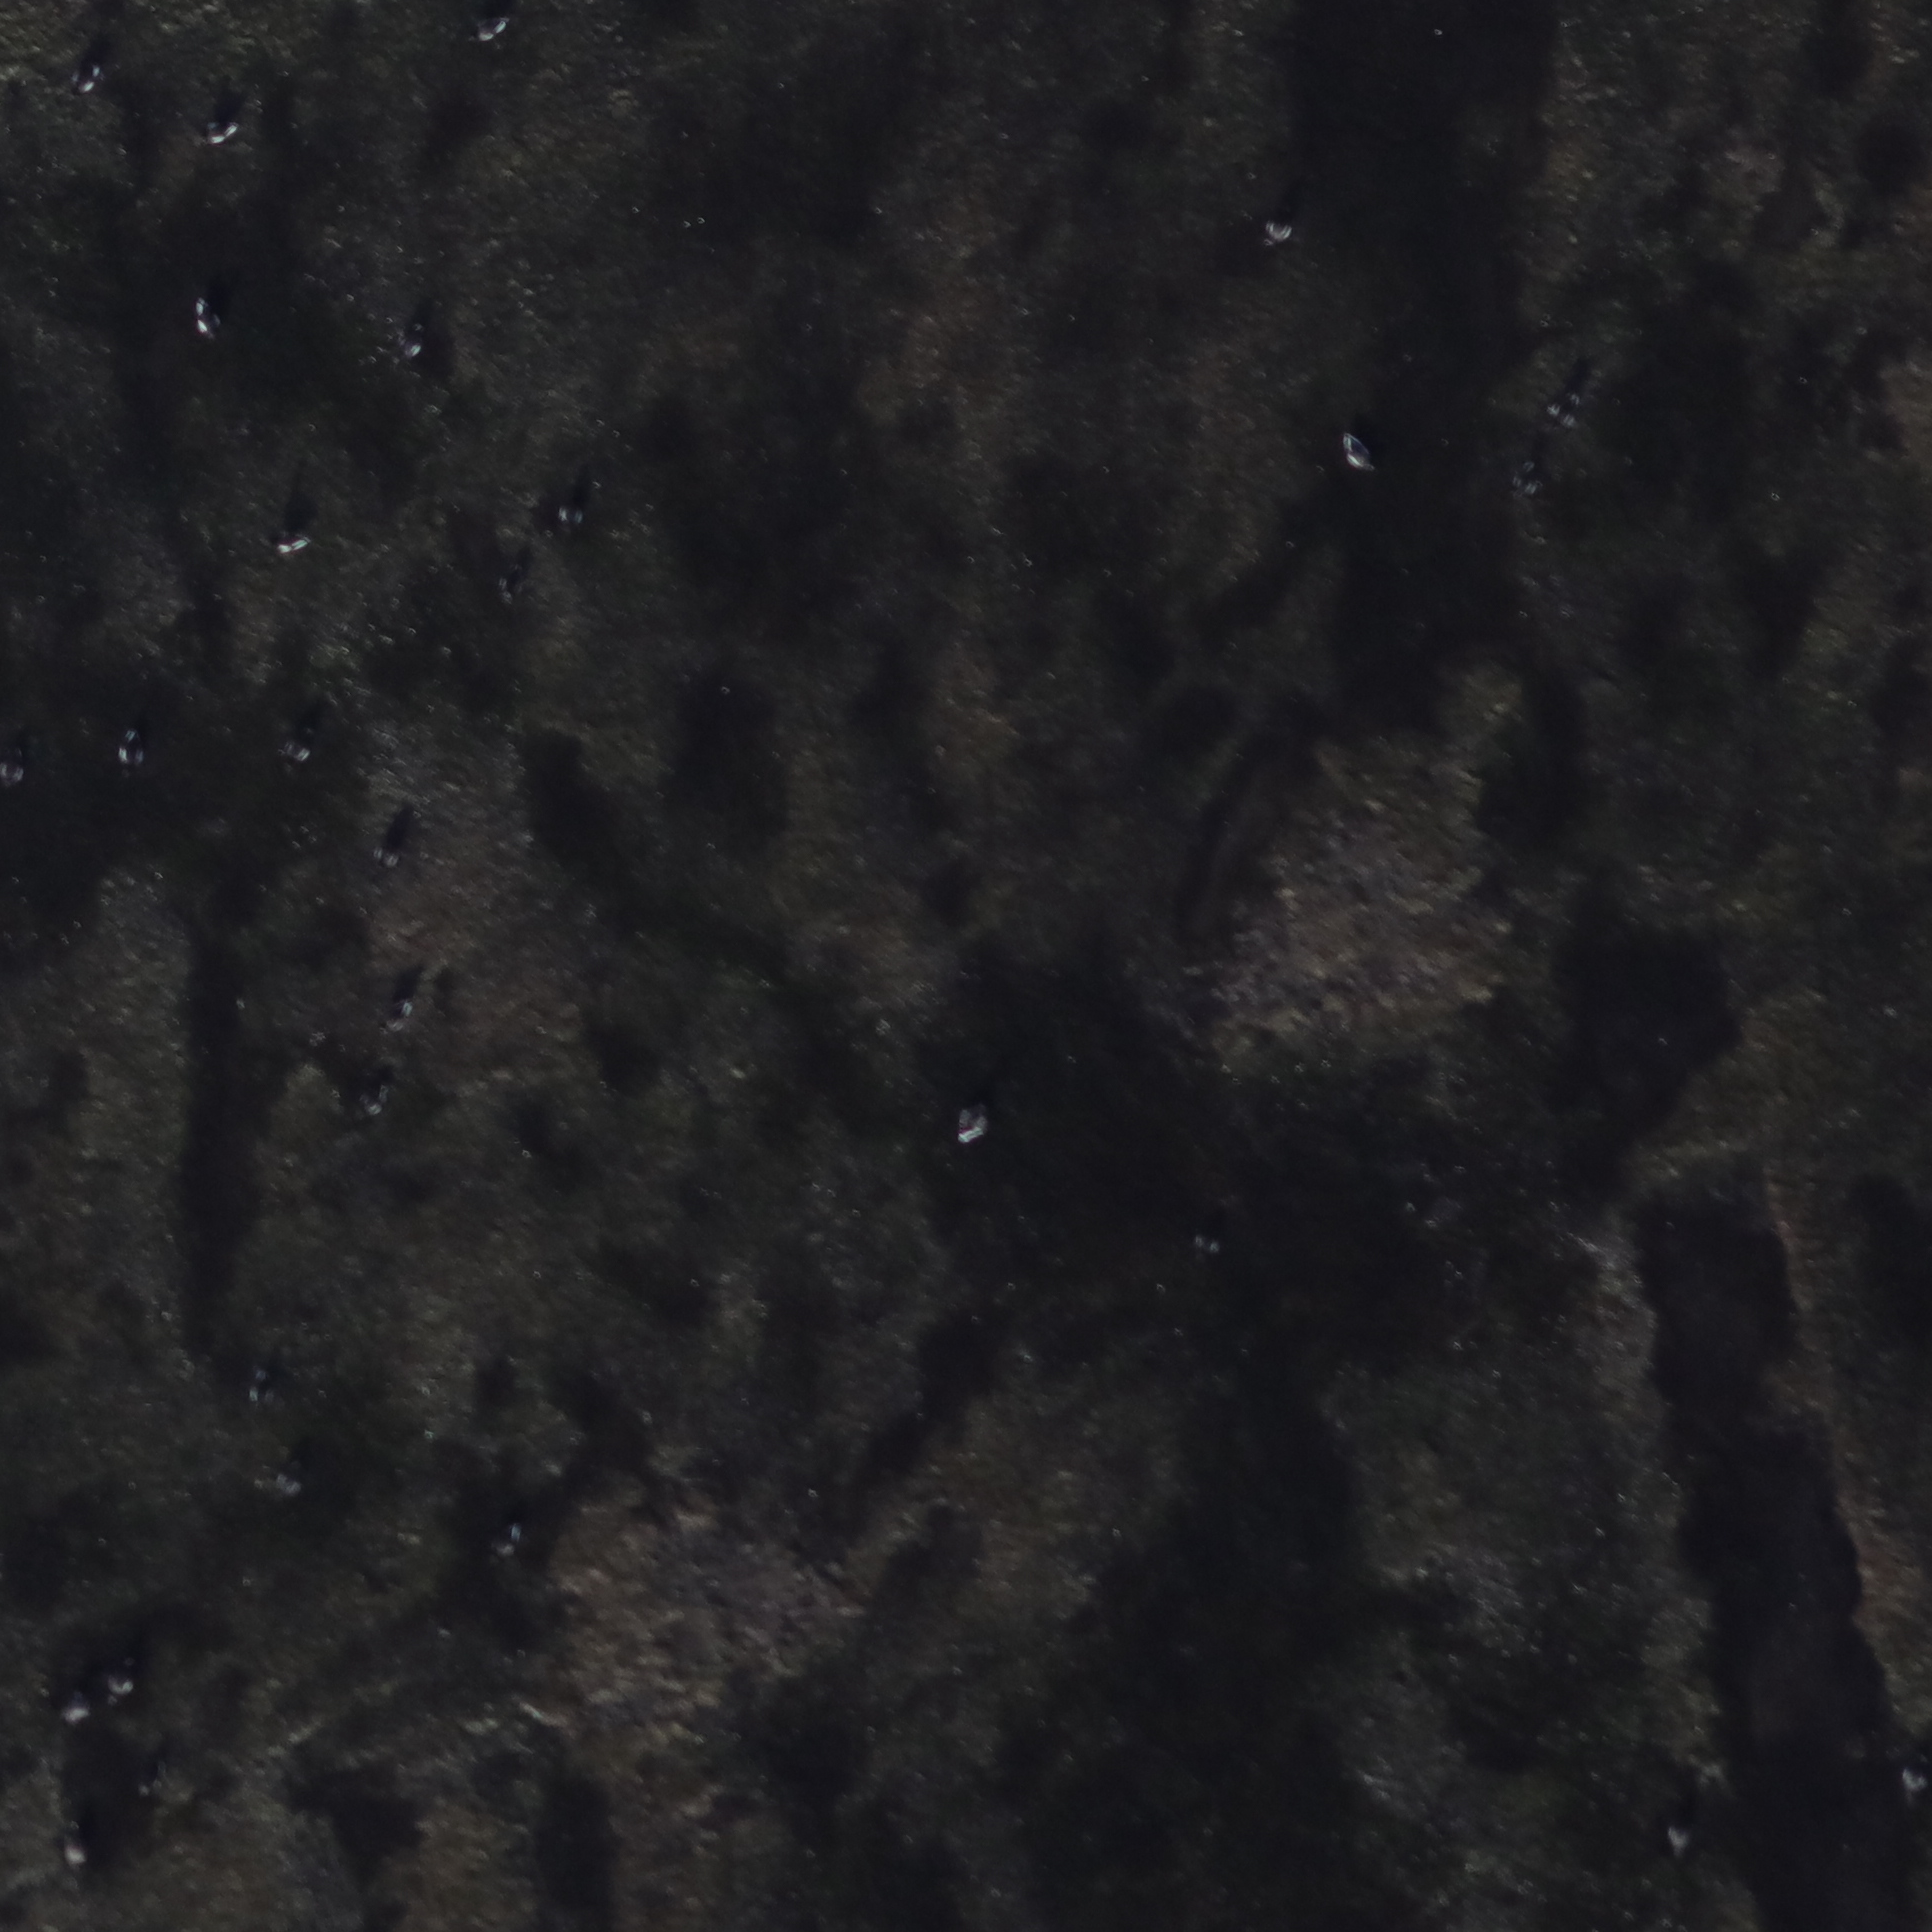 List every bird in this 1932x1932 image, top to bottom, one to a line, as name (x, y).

brant (489, 28)
brant (84, 81)
brant (217, 131)
brant (1279, 227)
brant (211, 322)
brant (409, 344)
brant (1560, 406)
brant (1358, 452)
brant (1527, 480)
brant (575, 515)
brant (287, 543)
brant (515, 584)
brant (127, 749)
brant (299, 751)
brant (13, 774)
brant (384, 863)
brant (401, 1009)
brant (379, 1096)
brant (971, 1126)
brant (1212, 1245)
brant (259, 1386)
brant (505, 1542)
brant (136, 1674)
brant (73, 1721)
brant (1919, 1789)
brant (1680, 1844)
brant (88, 1845)